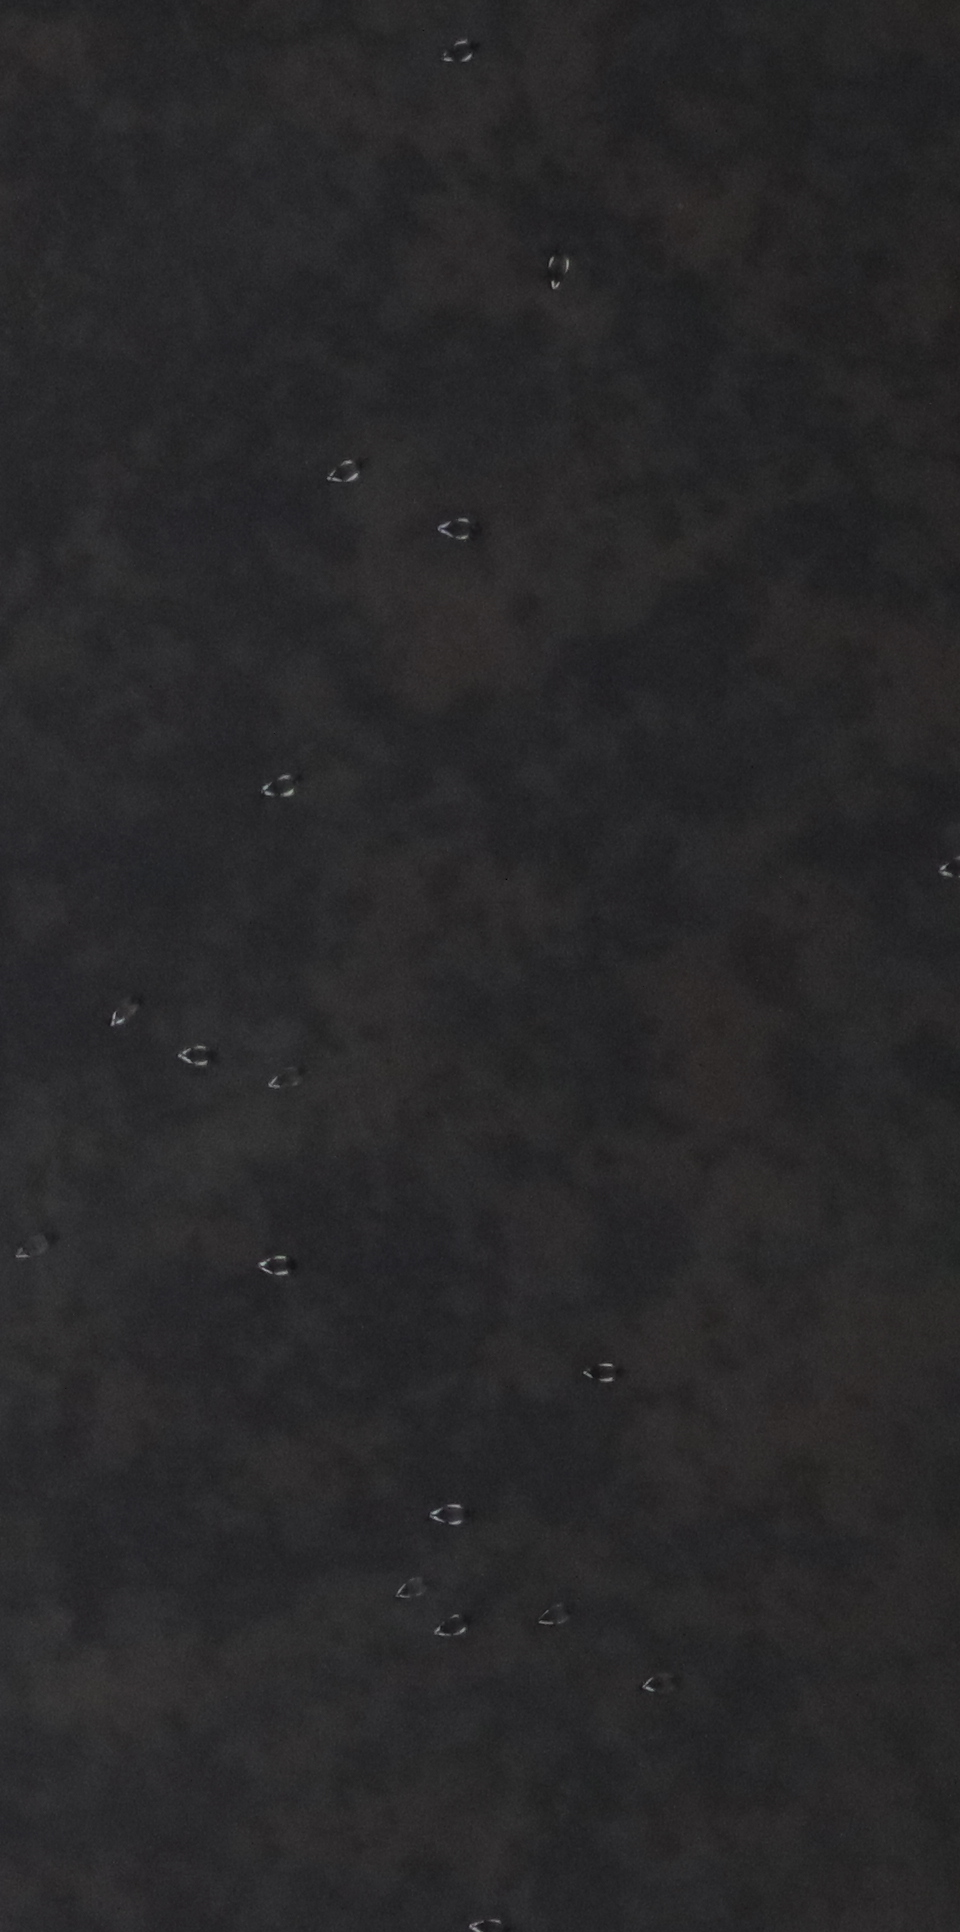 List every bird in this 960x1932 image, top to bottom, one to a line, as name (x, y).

brant (459, 49)
brant (559, 269)
brant (345, 472)
brant (459, 529)
brant (284, 785)
brant (952, 865)
brant (127, 1012)
brant (197, 1056)
brant (290, 1076)
brant (37, 1248)
brant (278, 1264)
brant (604, 1371)
brant (452, 1513)
brant (412, 1586)
brant (557, 1614)
brant (453, 1625)
brant (661, 1688)
brant (489, 1929)